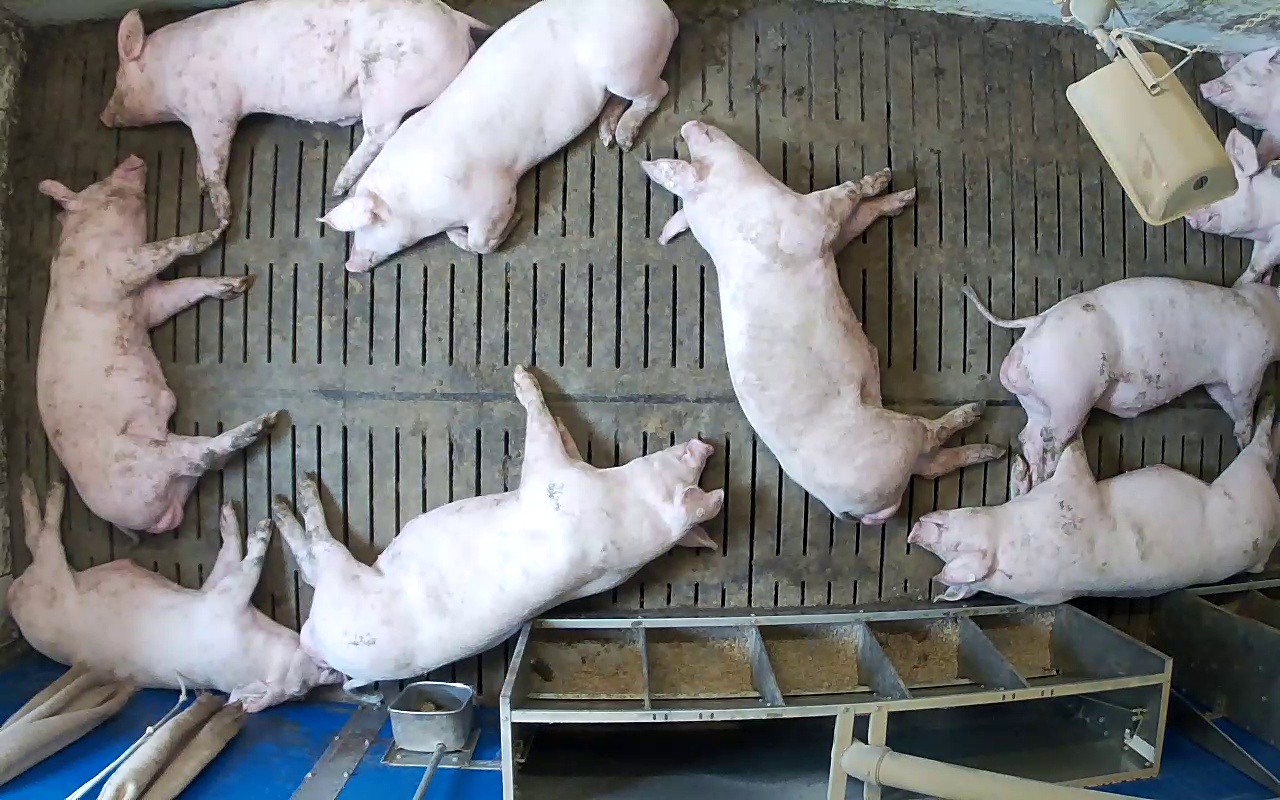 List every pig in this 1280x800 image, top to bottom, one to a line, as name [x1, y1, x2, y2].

pig [94, 2, 504, 221]
pig [315, 2, 680, 275]
pig [1197, 46, 1279, 172]
pig [640, 120, 1007, 524]
pig [1183, 127, 1279, 289]
pig [28, 154, 283, 546]
pig [961, 275, 1279, 489]
pig [273, 361, 725, 691]
pig [905, 393, 1278, 609]
pig [6, 472, 349, 713]